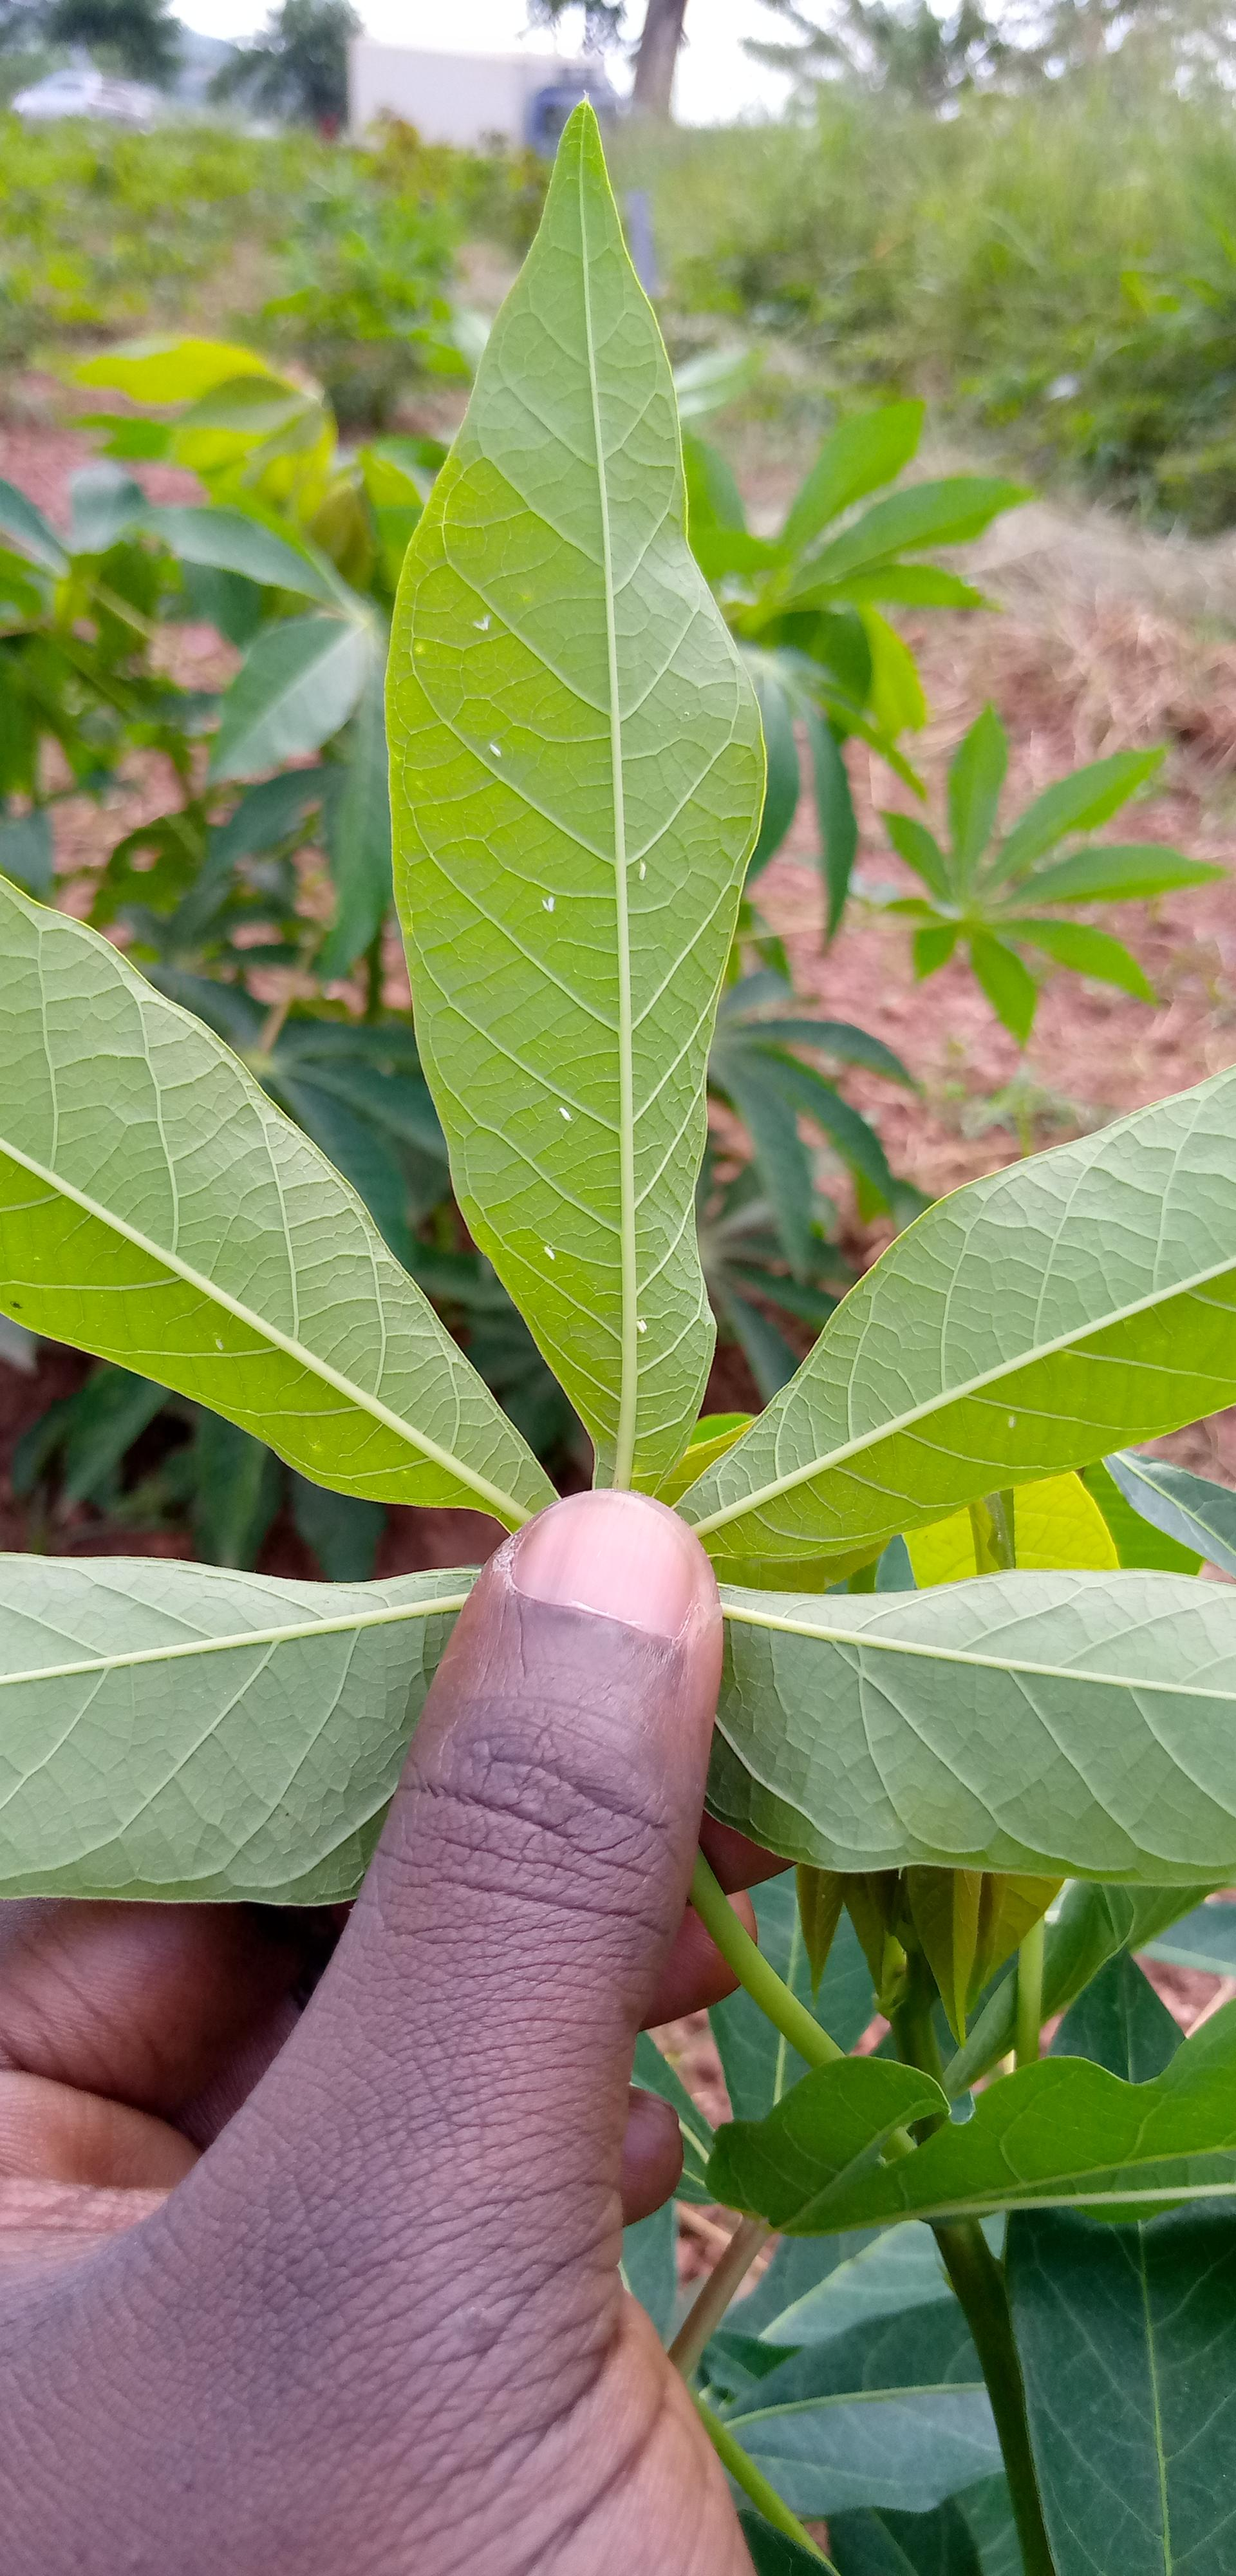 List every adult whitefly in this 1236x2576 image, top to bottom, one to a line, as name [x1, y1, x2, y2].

whitefly [469, 612, 499, 637]
whitefly [485, 739, 503, 759]
whitefly [631, 857, 653, 886]
whitefly [536, 891, 556, 916]
whitefly [556, 1104, 574, 1125]
whitefly [541, 1242, 556, 1262]
whitefly [632, 1316, 652, 1340]